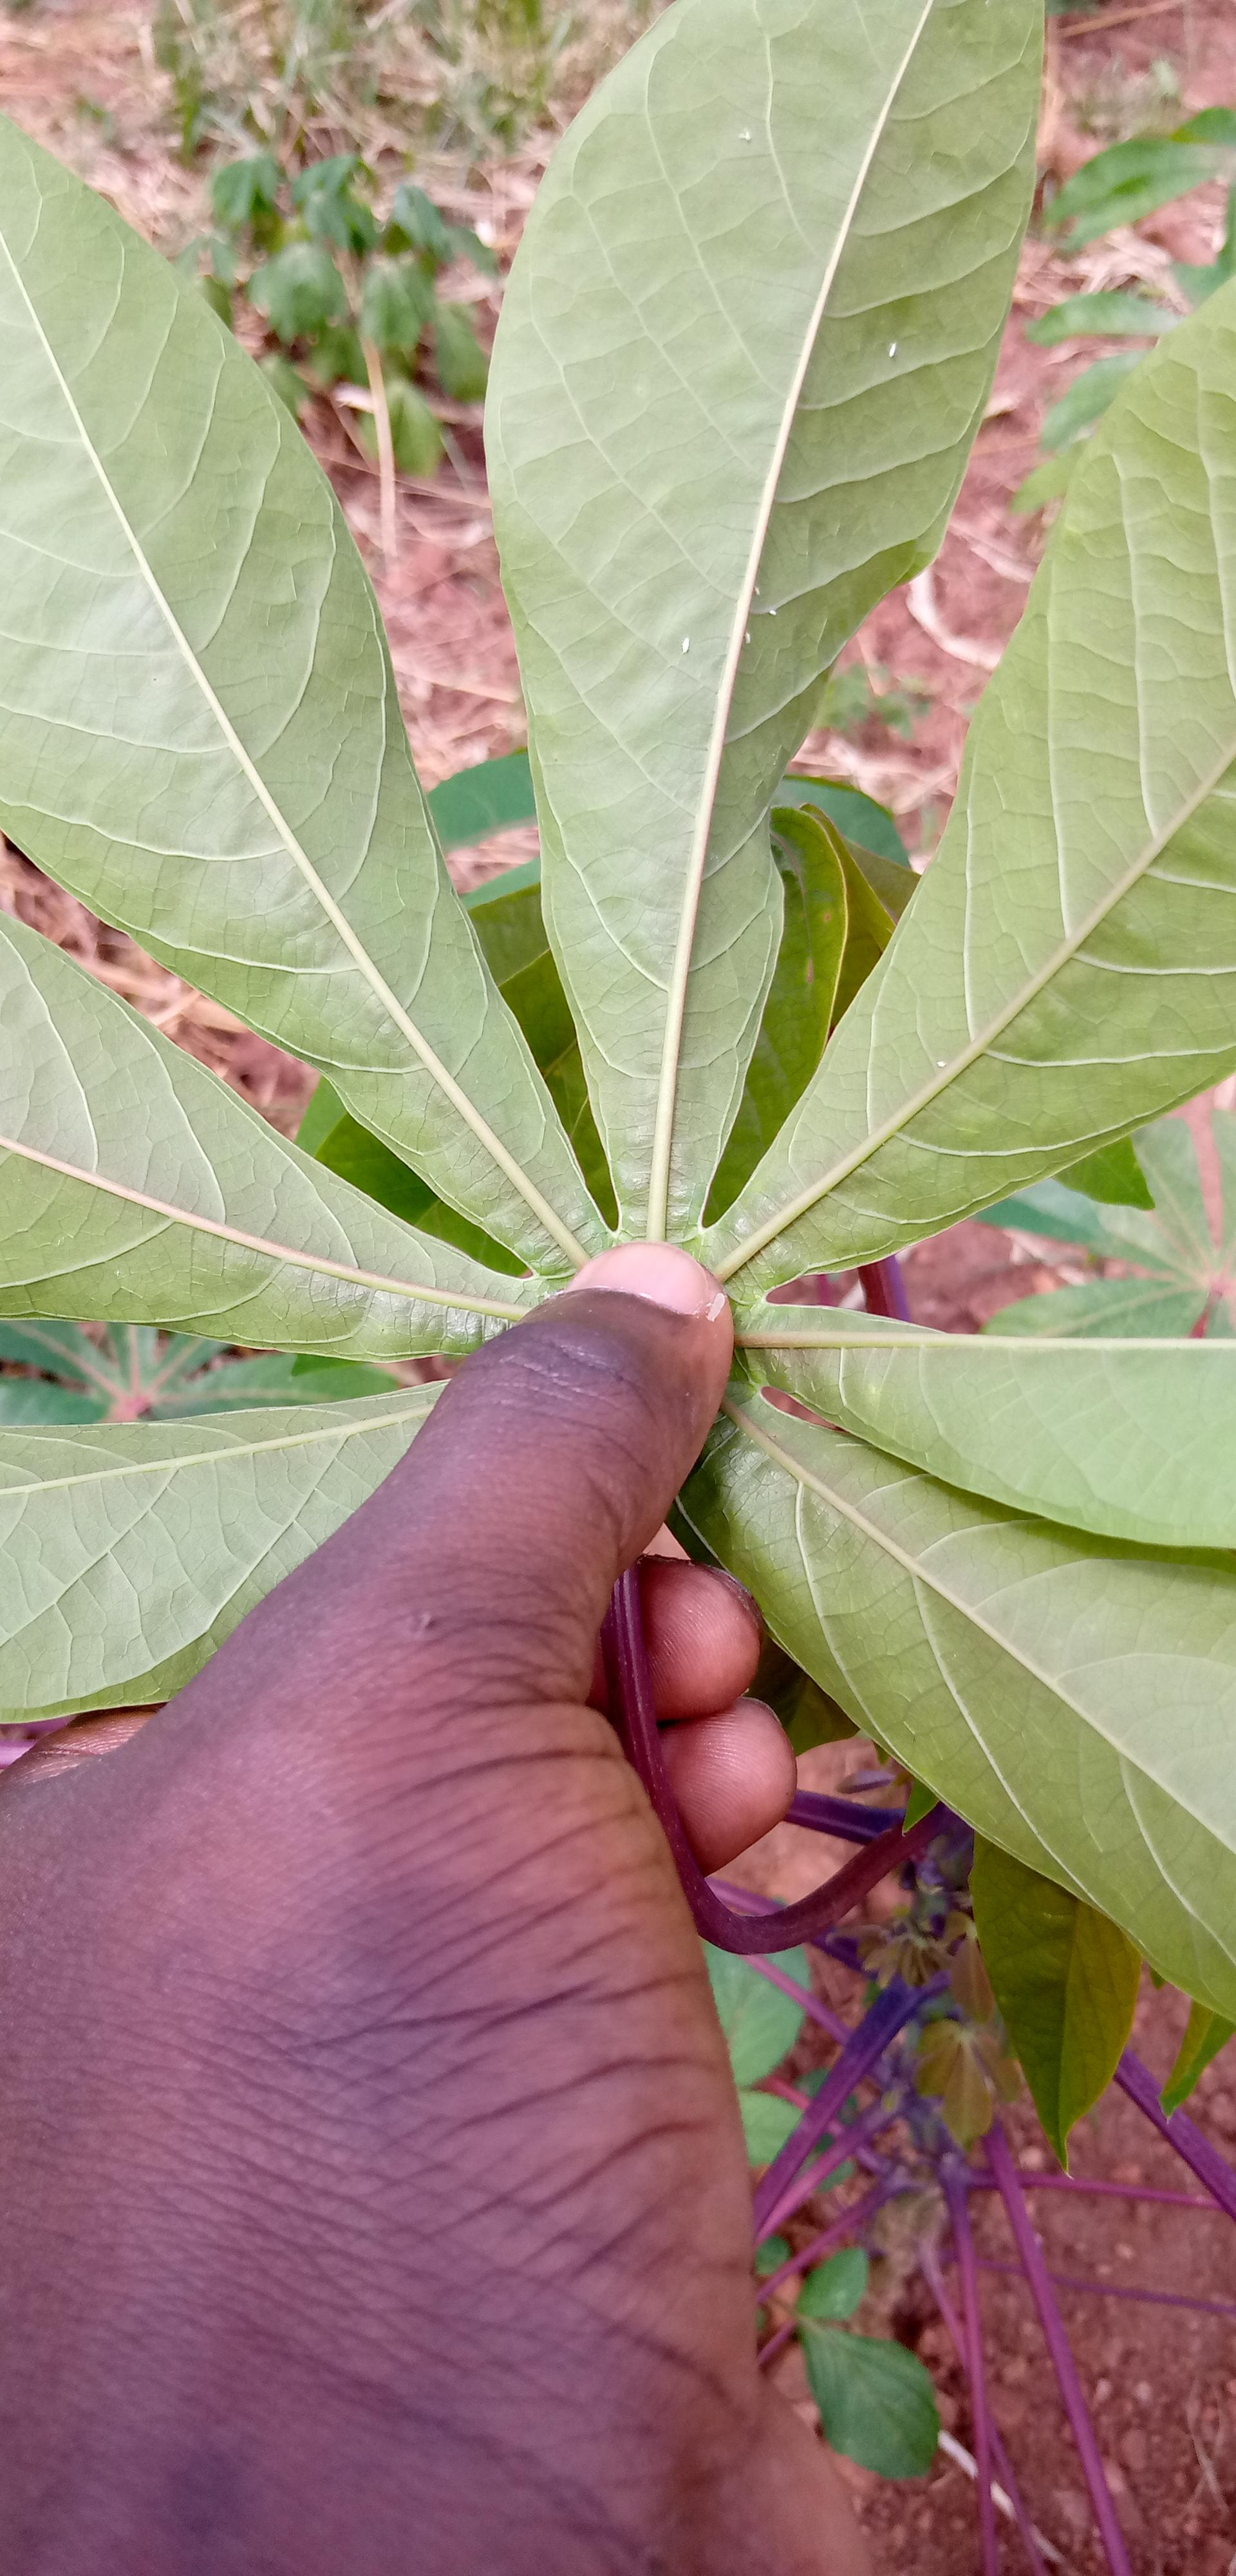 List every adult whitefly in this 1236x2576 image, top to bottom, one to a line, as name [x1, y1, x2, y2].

whitefly [736, 126, 753, 143]
whitefly [885, 339, 897, 358]
whitefly [751, 583, 757, 597]
whitefly [768, 607, 781, 625]
whitefly [741, 631, 757, 647]
whitefly [679, 634, 689, 654]
whitefly [933, 1056, 947, 1070]